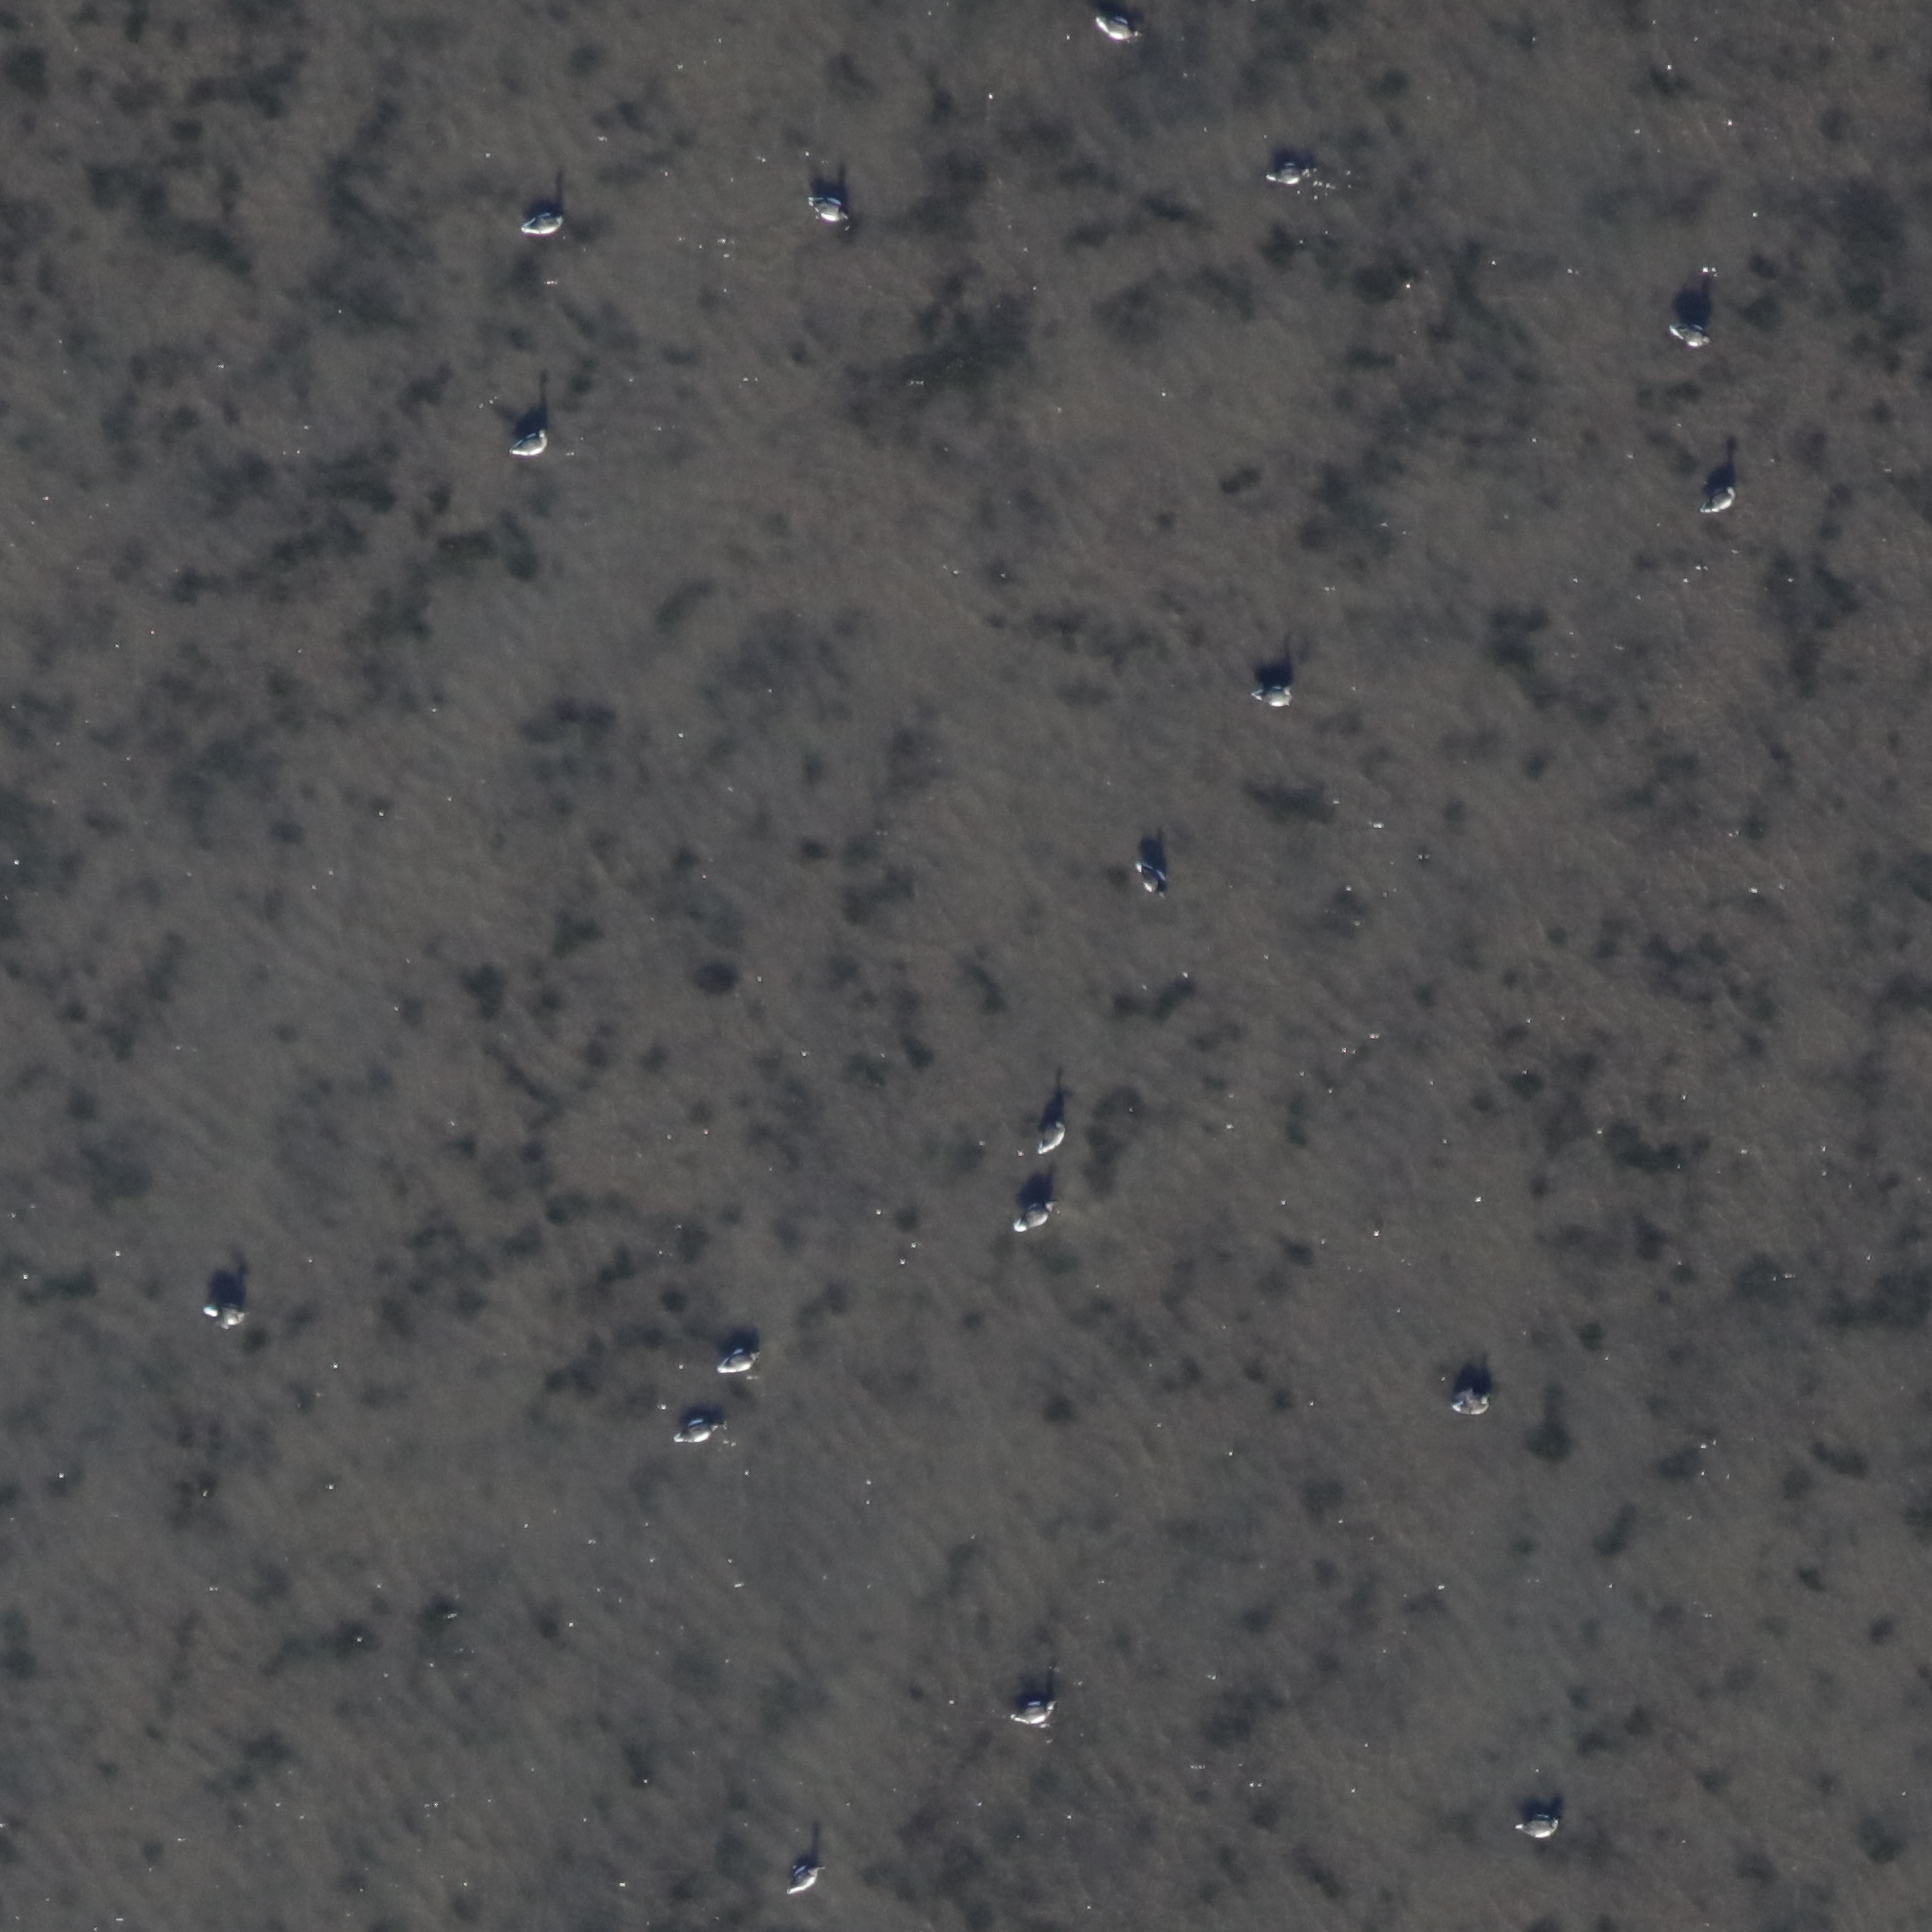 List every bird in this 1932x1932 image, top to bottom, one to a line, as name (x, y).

brant (1119, 25)
brant (1289, 173)
brant (831, 209)
brant (543, 223)
brant (1689, 332)
brant (528, 445)
brant (1717, 495)
brant (1273, 694)
brant (1149, 875)
brant (1051, 1136)
brant (1032, 1217)
brant (228, 1315)
brant (737, 1362)
brant (1470, 1400)
brant (697, 1430)
brant (1031, 1711)
brant (1538, 1825)
brant (802, 1878)